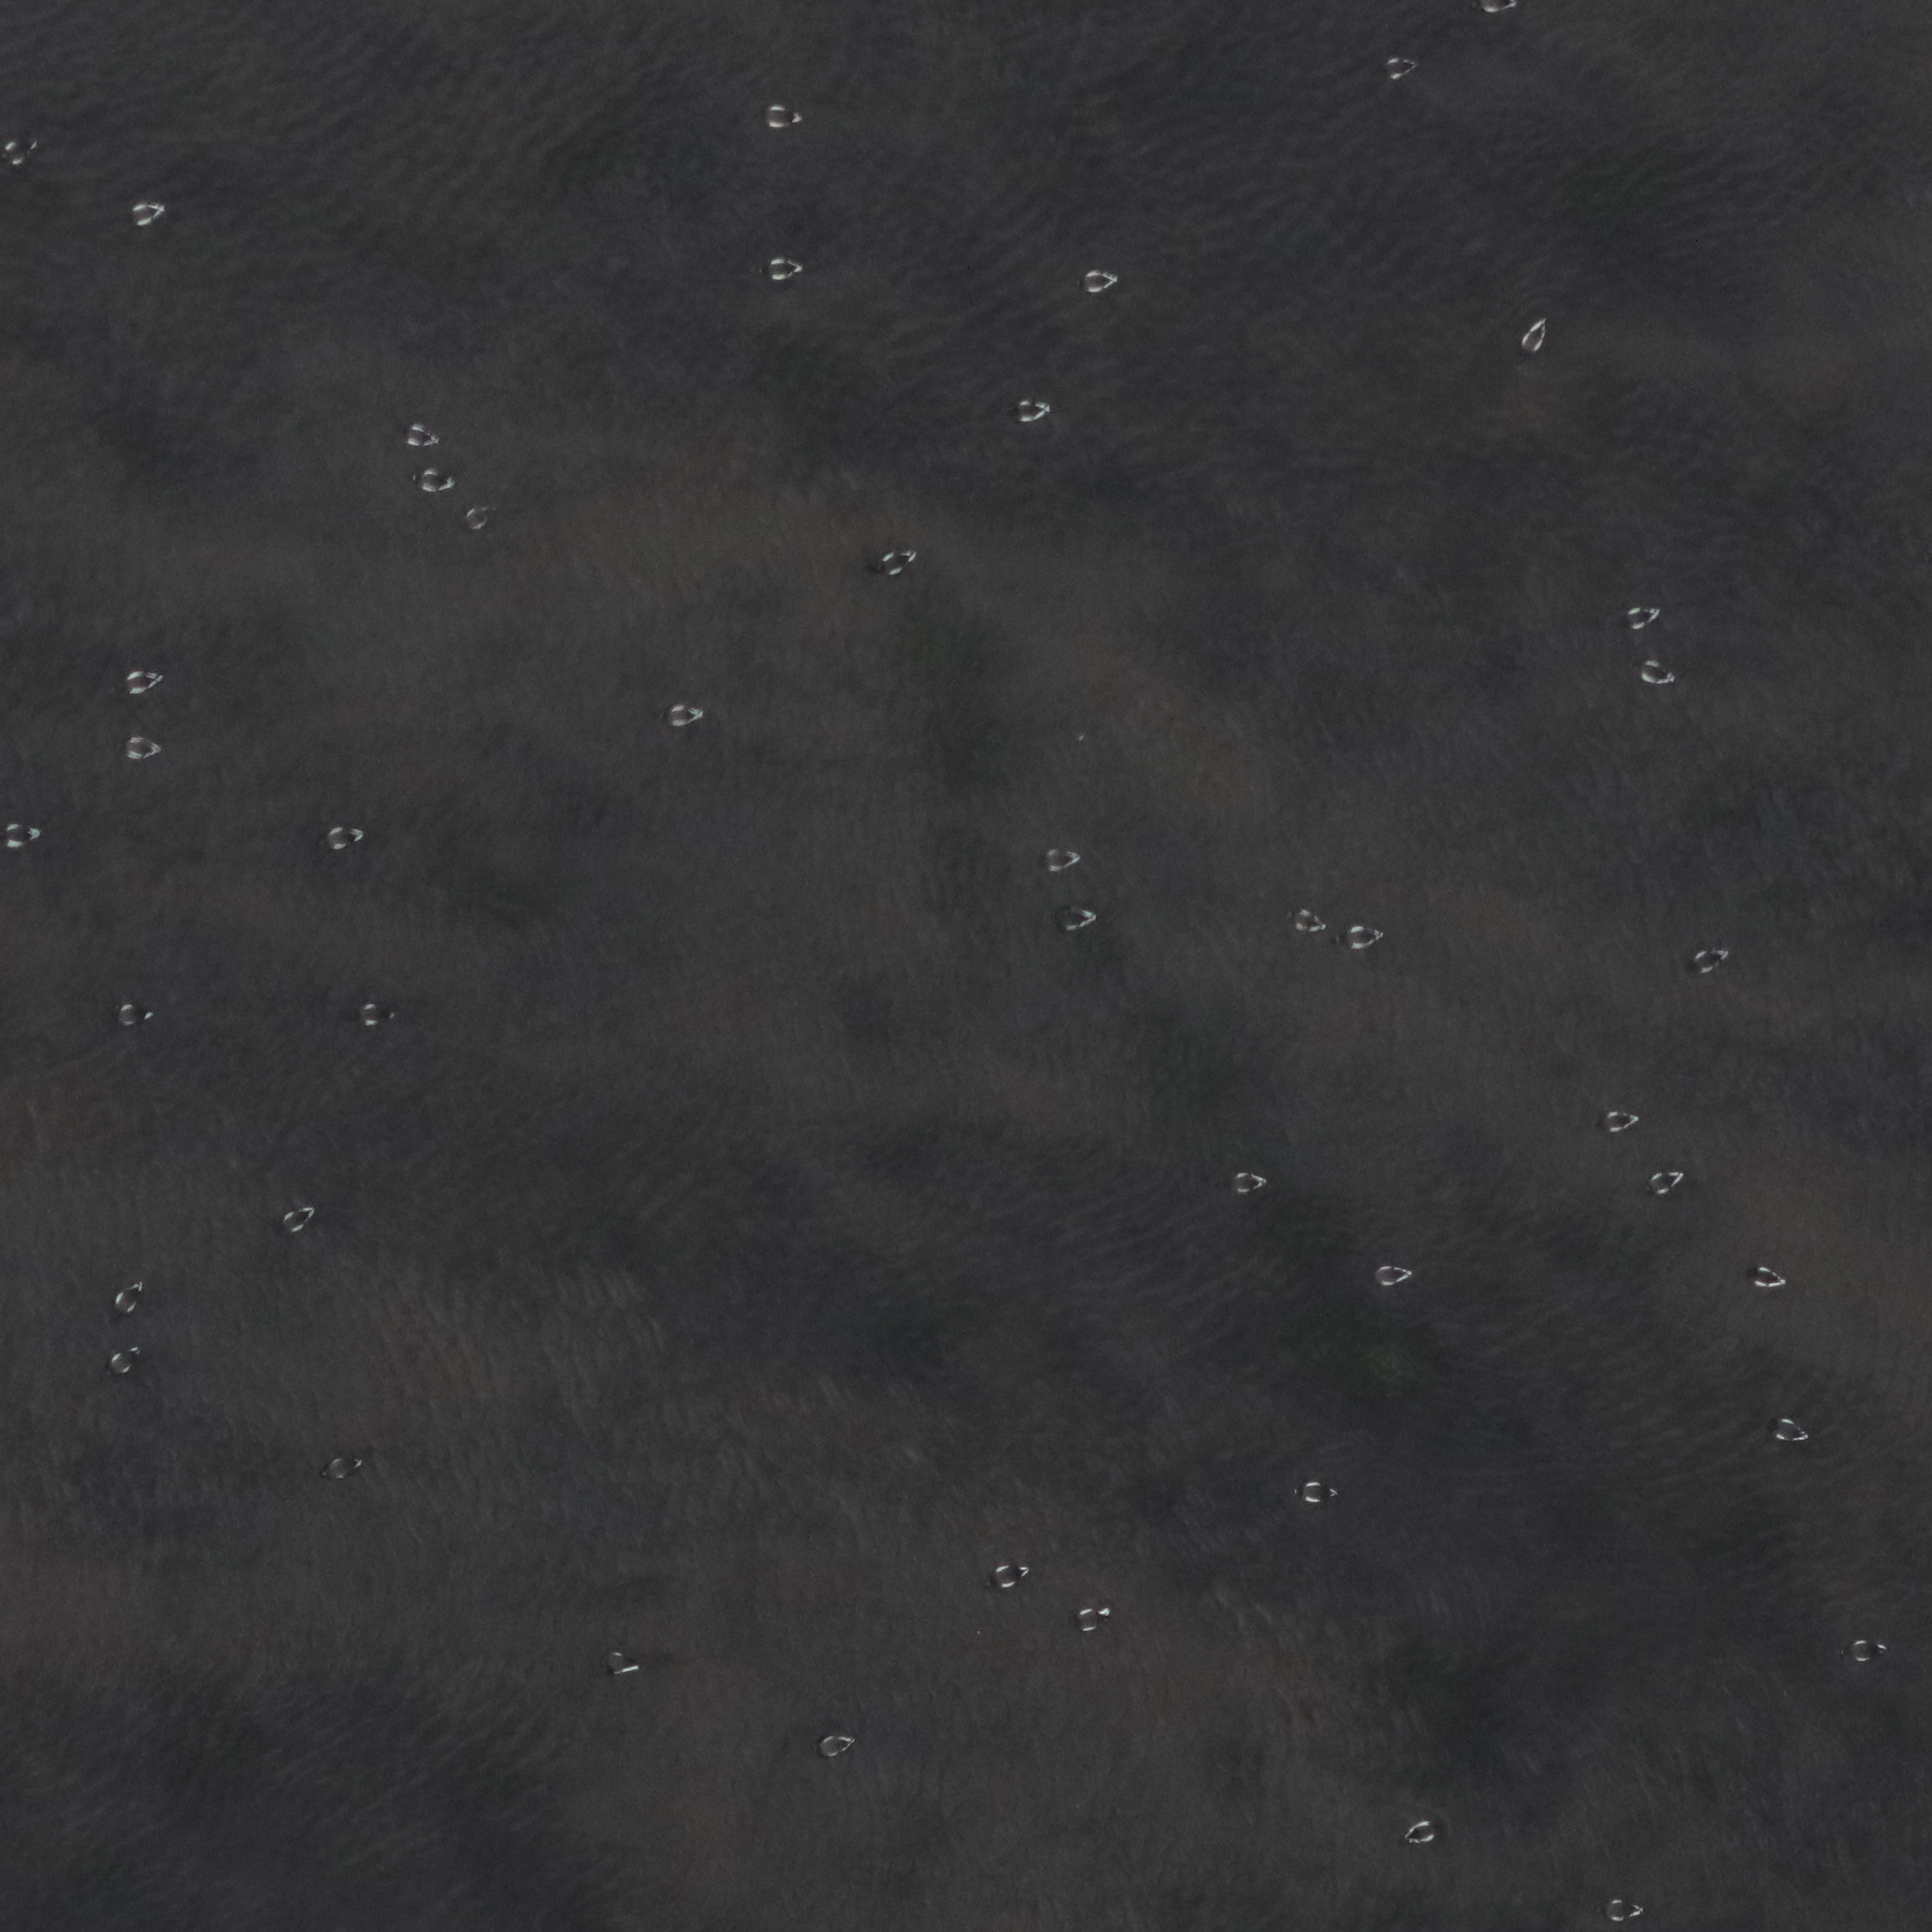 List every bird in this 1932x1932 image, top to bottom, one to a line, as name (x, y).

brant (1495, 2)
brant (1400, 69)
brant (779, 118)
brant (17, 152)
brant (143, 214)
brant (780, 270)
brant (1097, 283)
brant (1533, 340)
brant (1029, 412)
brant (419, 435)
brant (431, 483)
brant (477, 519)
brant (893, 564)
brant (1640, 618)
brant (1653, 673)
brant (139, 681)
brant (681, 716)
brant (139, 748)
brant (18, 837)
brant (340, 839)
brant (1058, 860)
brant (1300, 918)
brant (1072, 920)
brant (1358, 937)
brant (1705, 960)
brant (132, 1012)
brant (368, 1013)
brant (1618, 1121)
brant (1663, 1181)
brant (1245, 1182)
brant (297, 1218)
brant (1389, 1275)
brant (1766, 1277)
brant (128, 1300)
brant (122, 1361)
brant (1788, 1429)
brant (341, 1464)
brant (1314, 1492)
brant (1007, 1575)
brant (1092, 1617)
brant (1864, 1651)
brant (620, 1663)
brant (832, 1746)
brant (1421, 1831)
brant (1621, 1909)